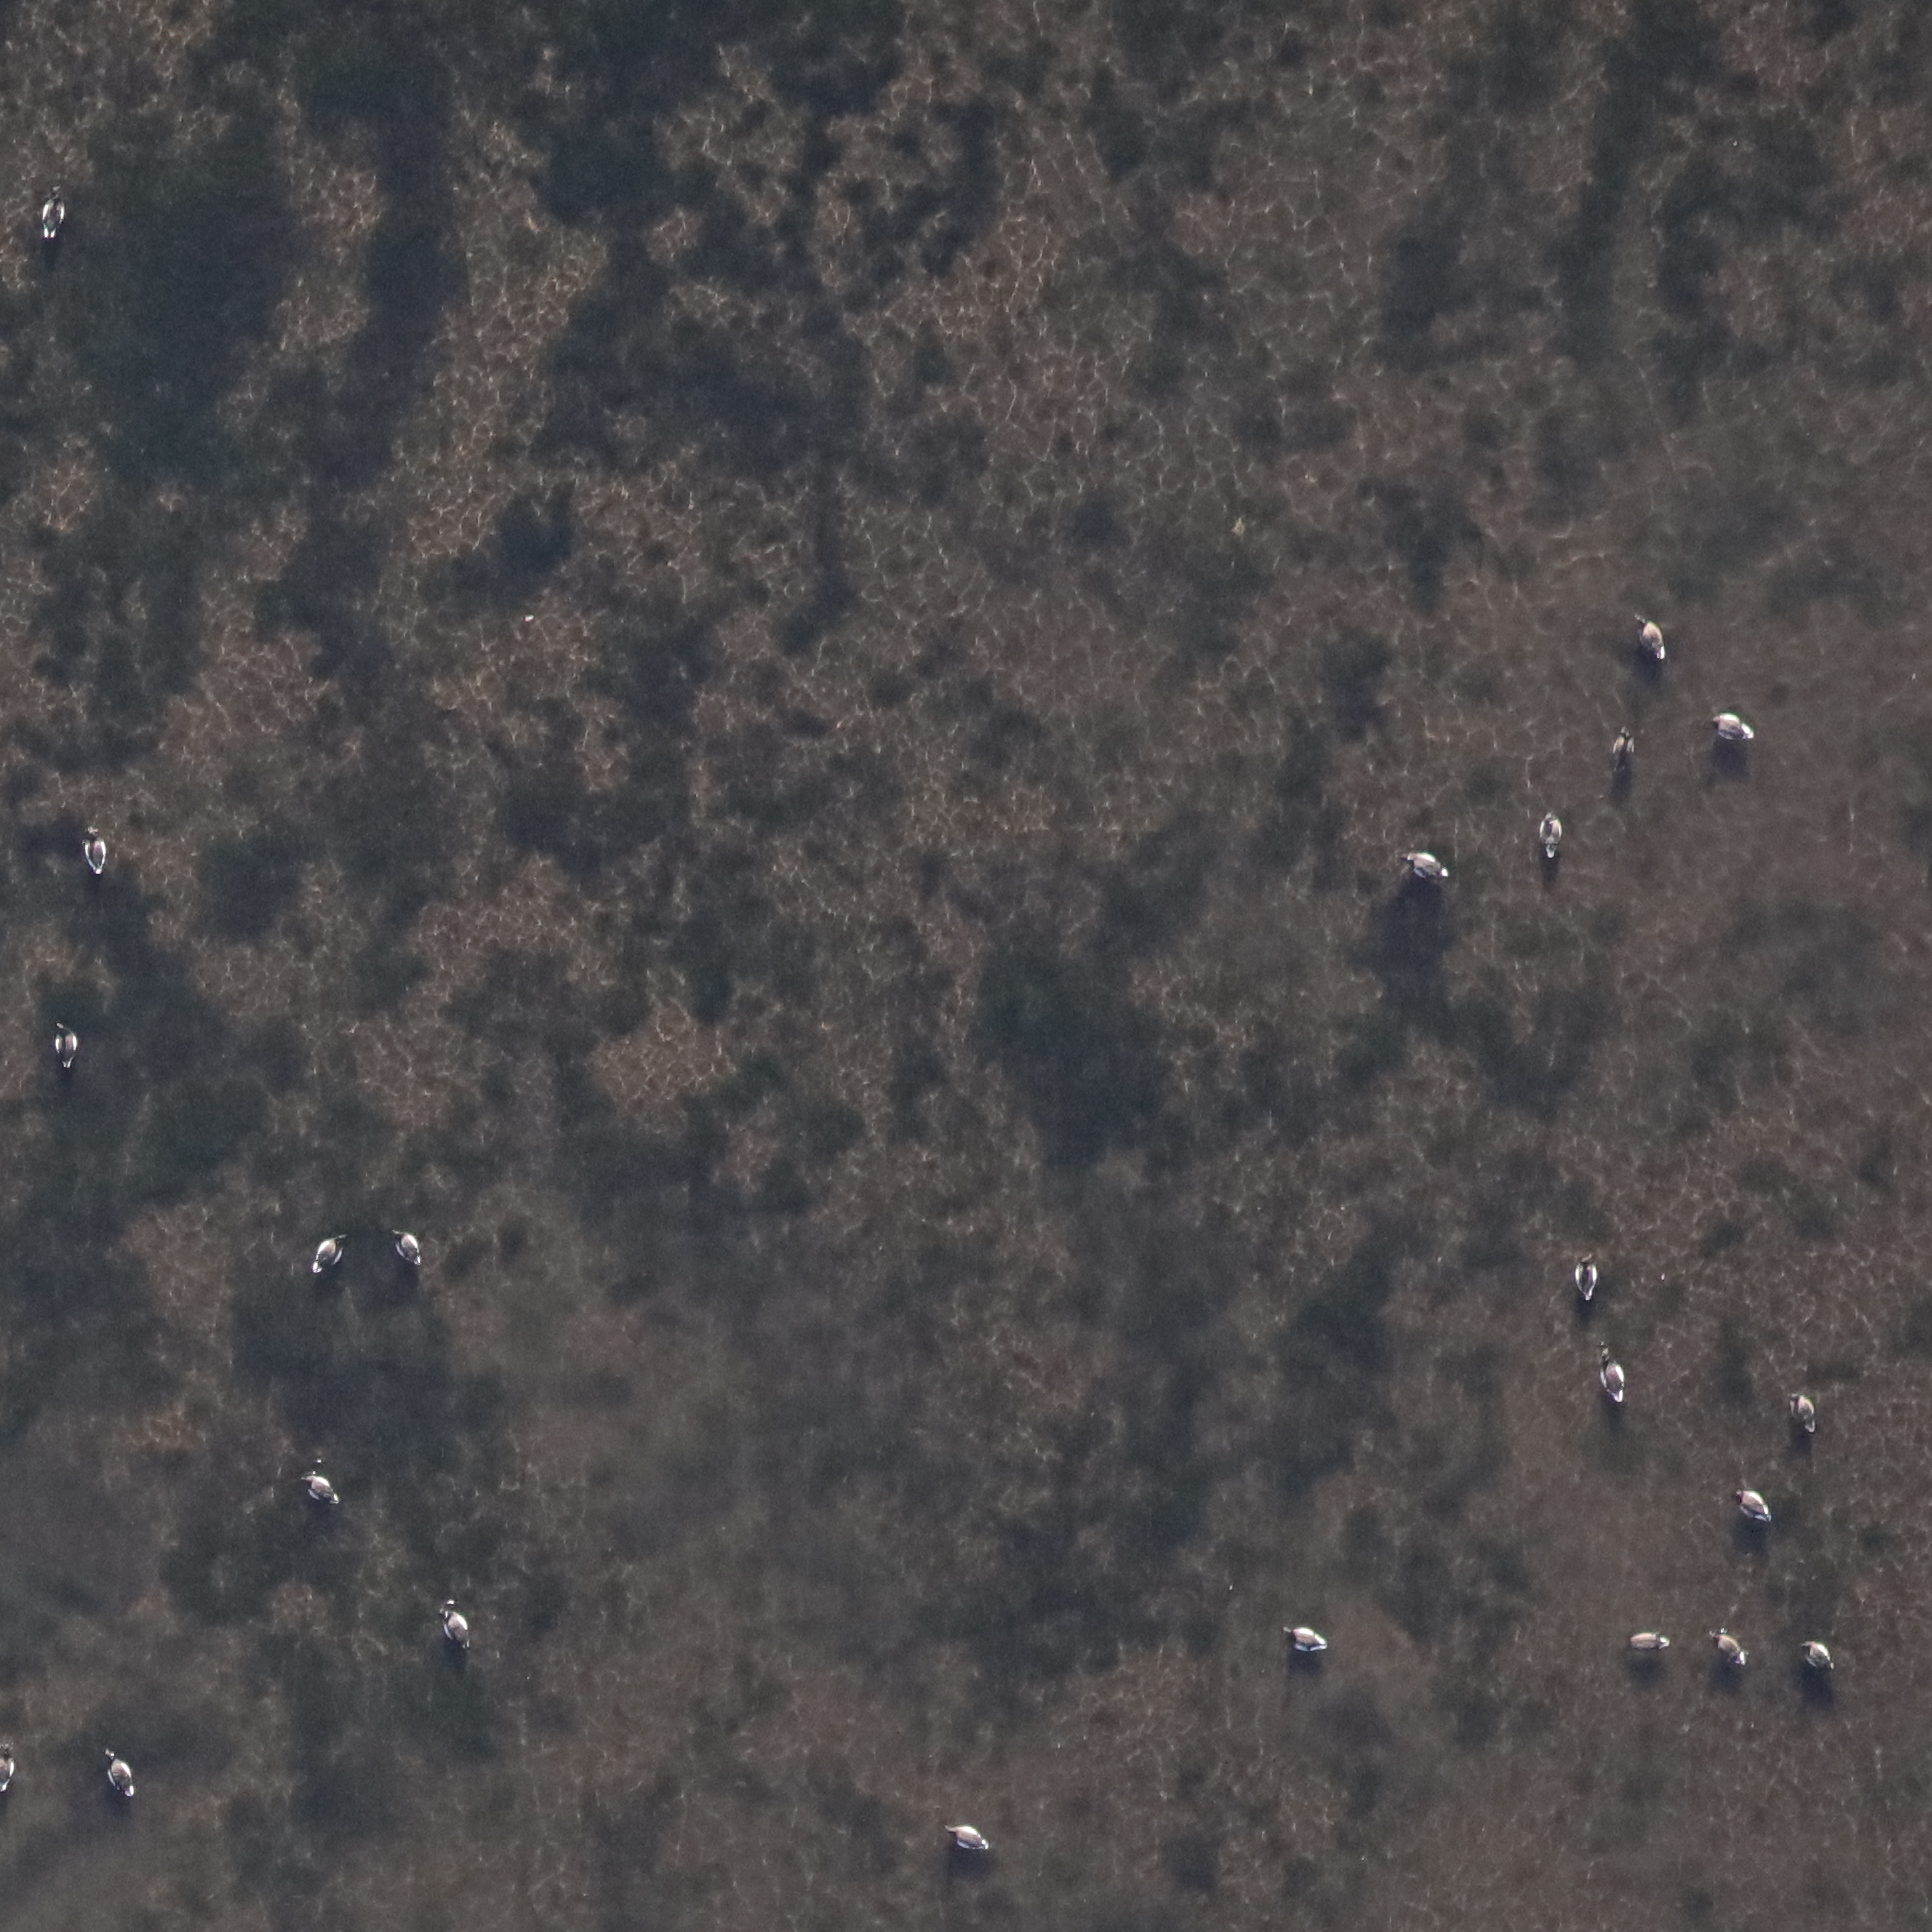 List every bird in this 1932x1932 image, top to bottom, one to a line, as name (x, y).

brant (53, 213)
brant (1650, 636)
brant (1731, 726)
brant (1623, 747)
brant (1550, 835)
brant (96, 850)
brant (1425, 864)
brant (66, 1043)
brant (407, 1247)
brant (327, 1254)
brant (1583, 1276)
brant (1612, 1379)
brant (1804, 1409)
brant (321, 1487)
brant (1750, 1504)
brant (455, 1623)
brant (1304, 1637)
brant (1646, 1642)
brant (1727, 1647)
brant (1819, 1658)
brant (6, 1769)
brant (119, 1774)
brant (967, 1838)